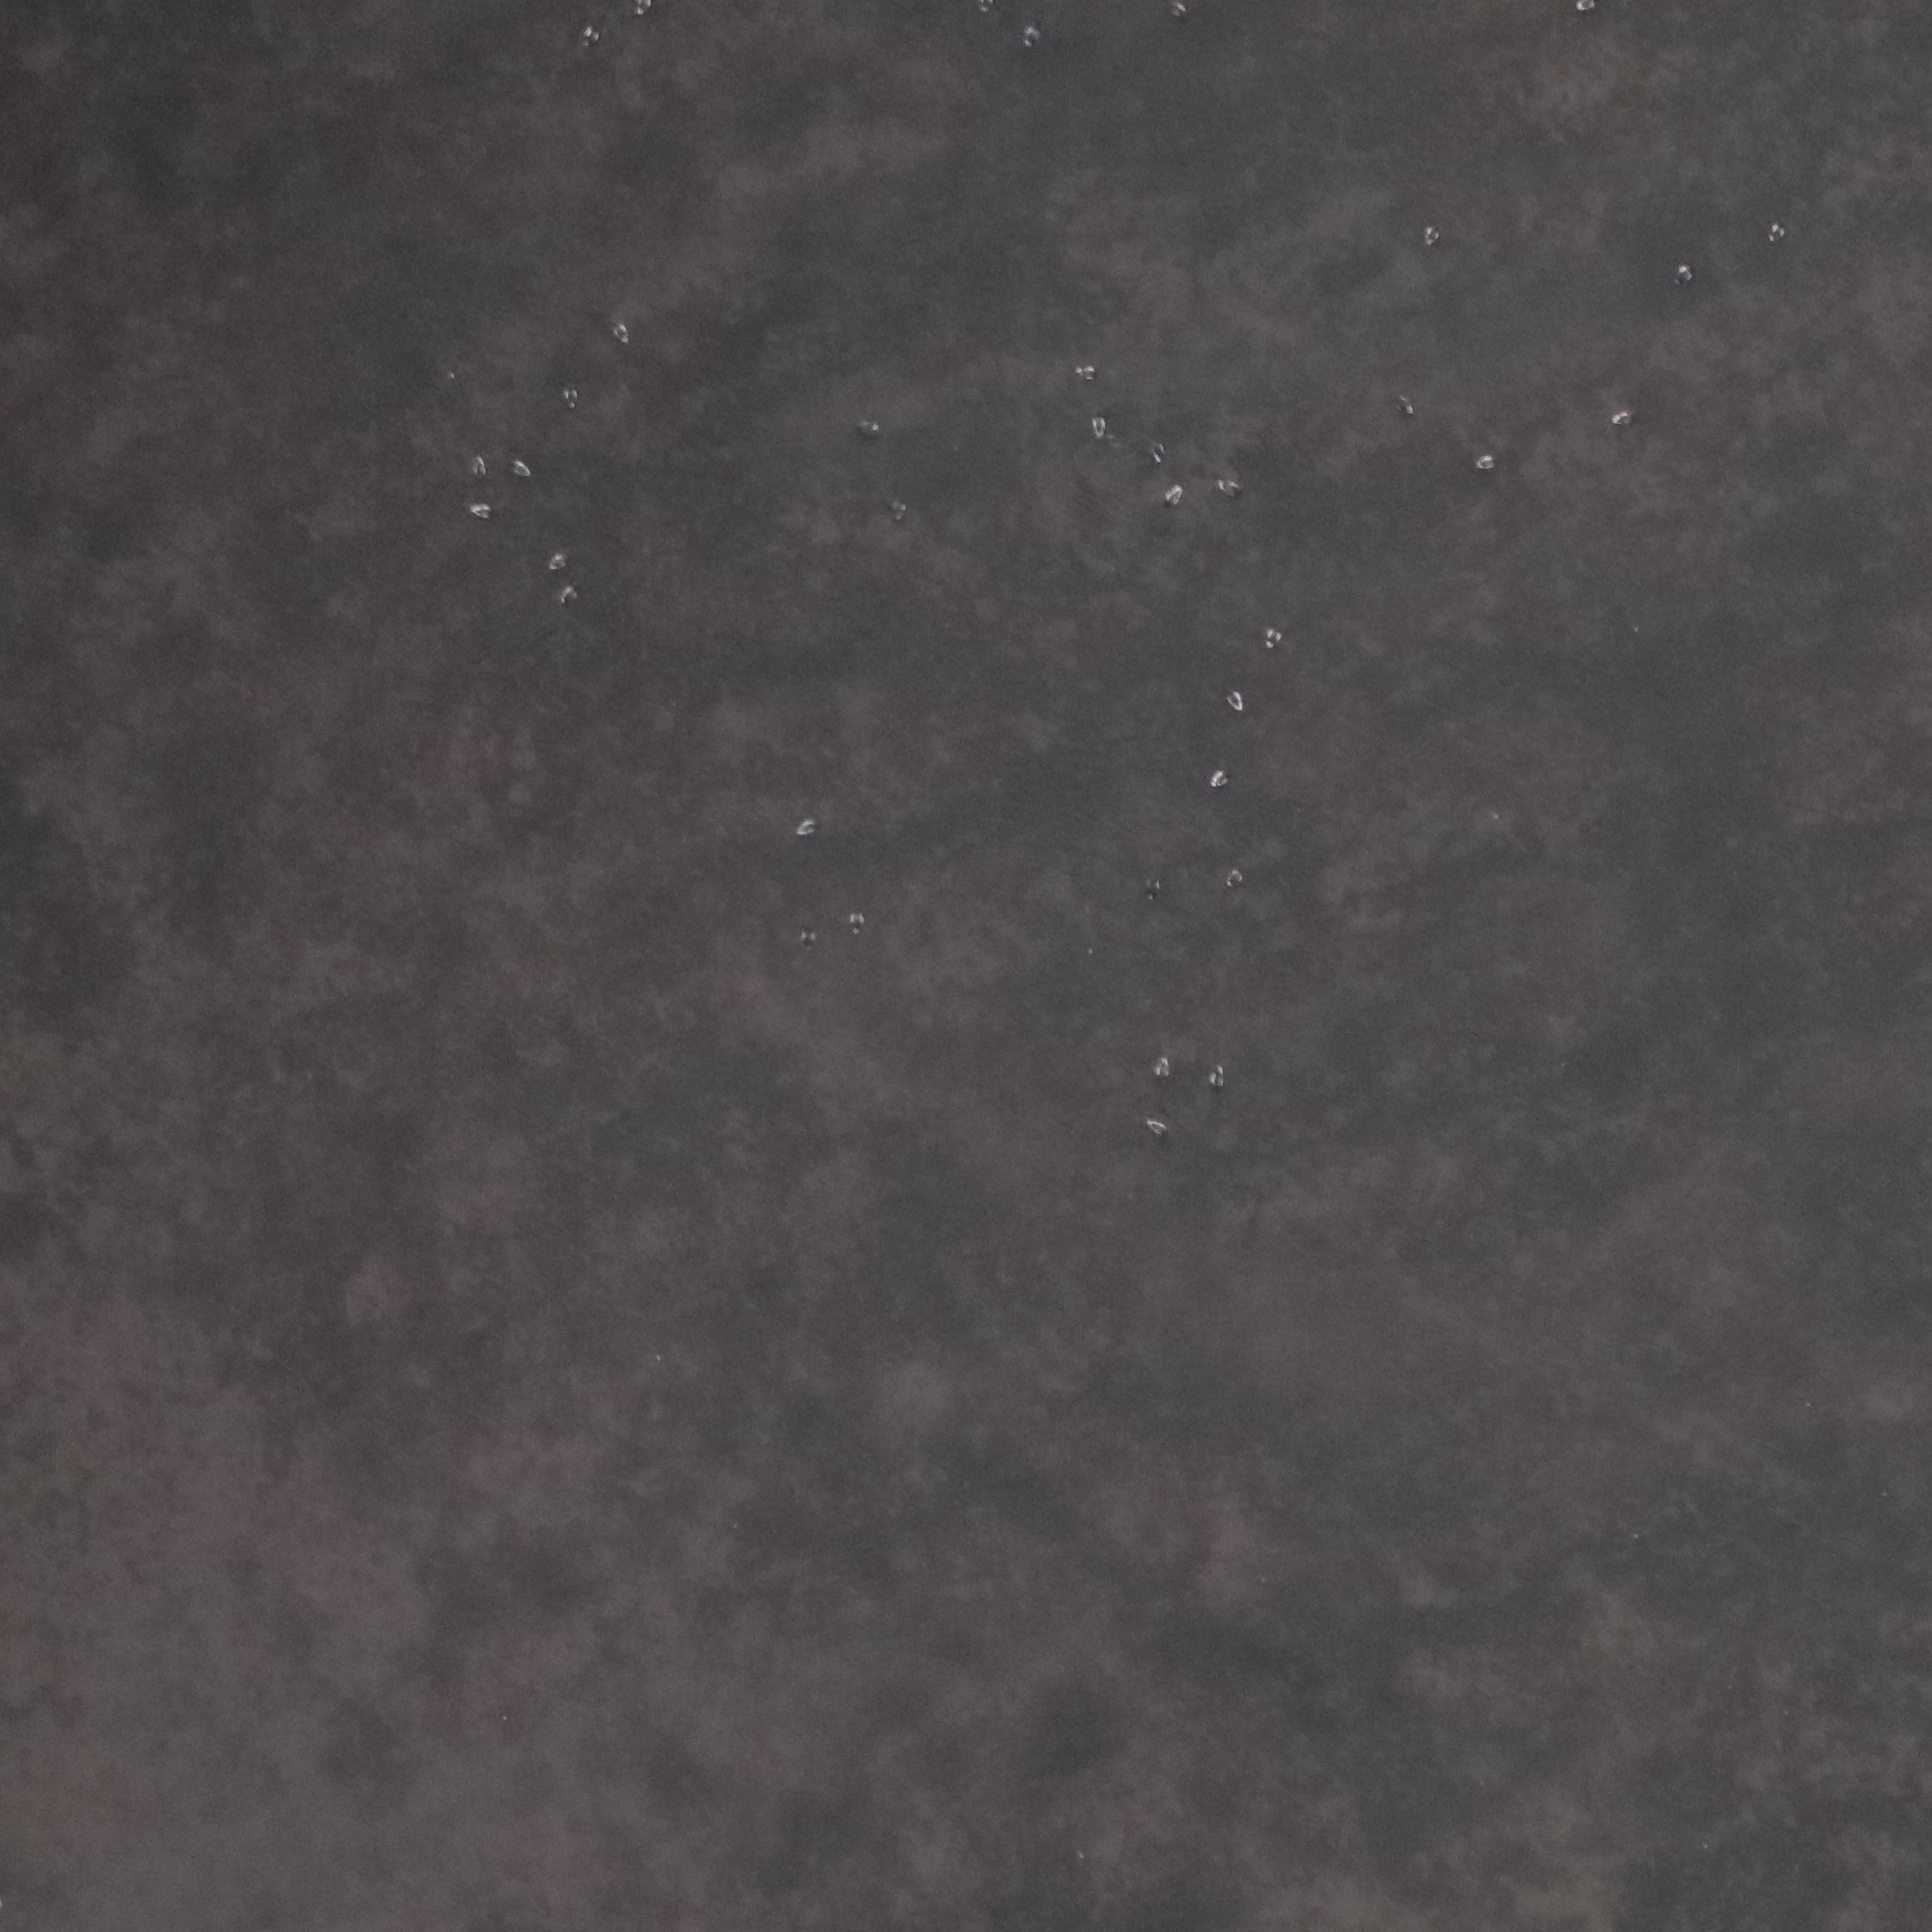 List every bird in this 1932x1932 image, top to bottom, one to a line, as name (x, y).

brant (642, 3)
brant (987, 3)
brant (1587, 6)
brant (1176, 11)
brant (1031, 37)
brant (585, 38)
brant (1779, 232)
brant (1432, 236)
brant (1685, 273)
brant (619, 330)
brant (1083, 371)
brant (570, 395)
brant (1401, 402)
brant (1629, 415)
brant (1099, 422)
brant (869, 429)
brant (1154, 452)
brant (1487, 462)
brant (480, 468)
brant (524, 468)
brant (1234, 490)
brant (1173, 496)
brant (899, 508)
brant (482, 511)
brant (558, 560)
brant (570, 594)
brant (1271, 635)
brant (1234, 704)
brant (1220, 775)
brant (810, 824)
brant (1230, 875)
brant (1153, 883)
brant (855, 919)
brant (811, 939)
brant (1161, 1069)
brant (1215, 1077)
brant (1161, 1126)